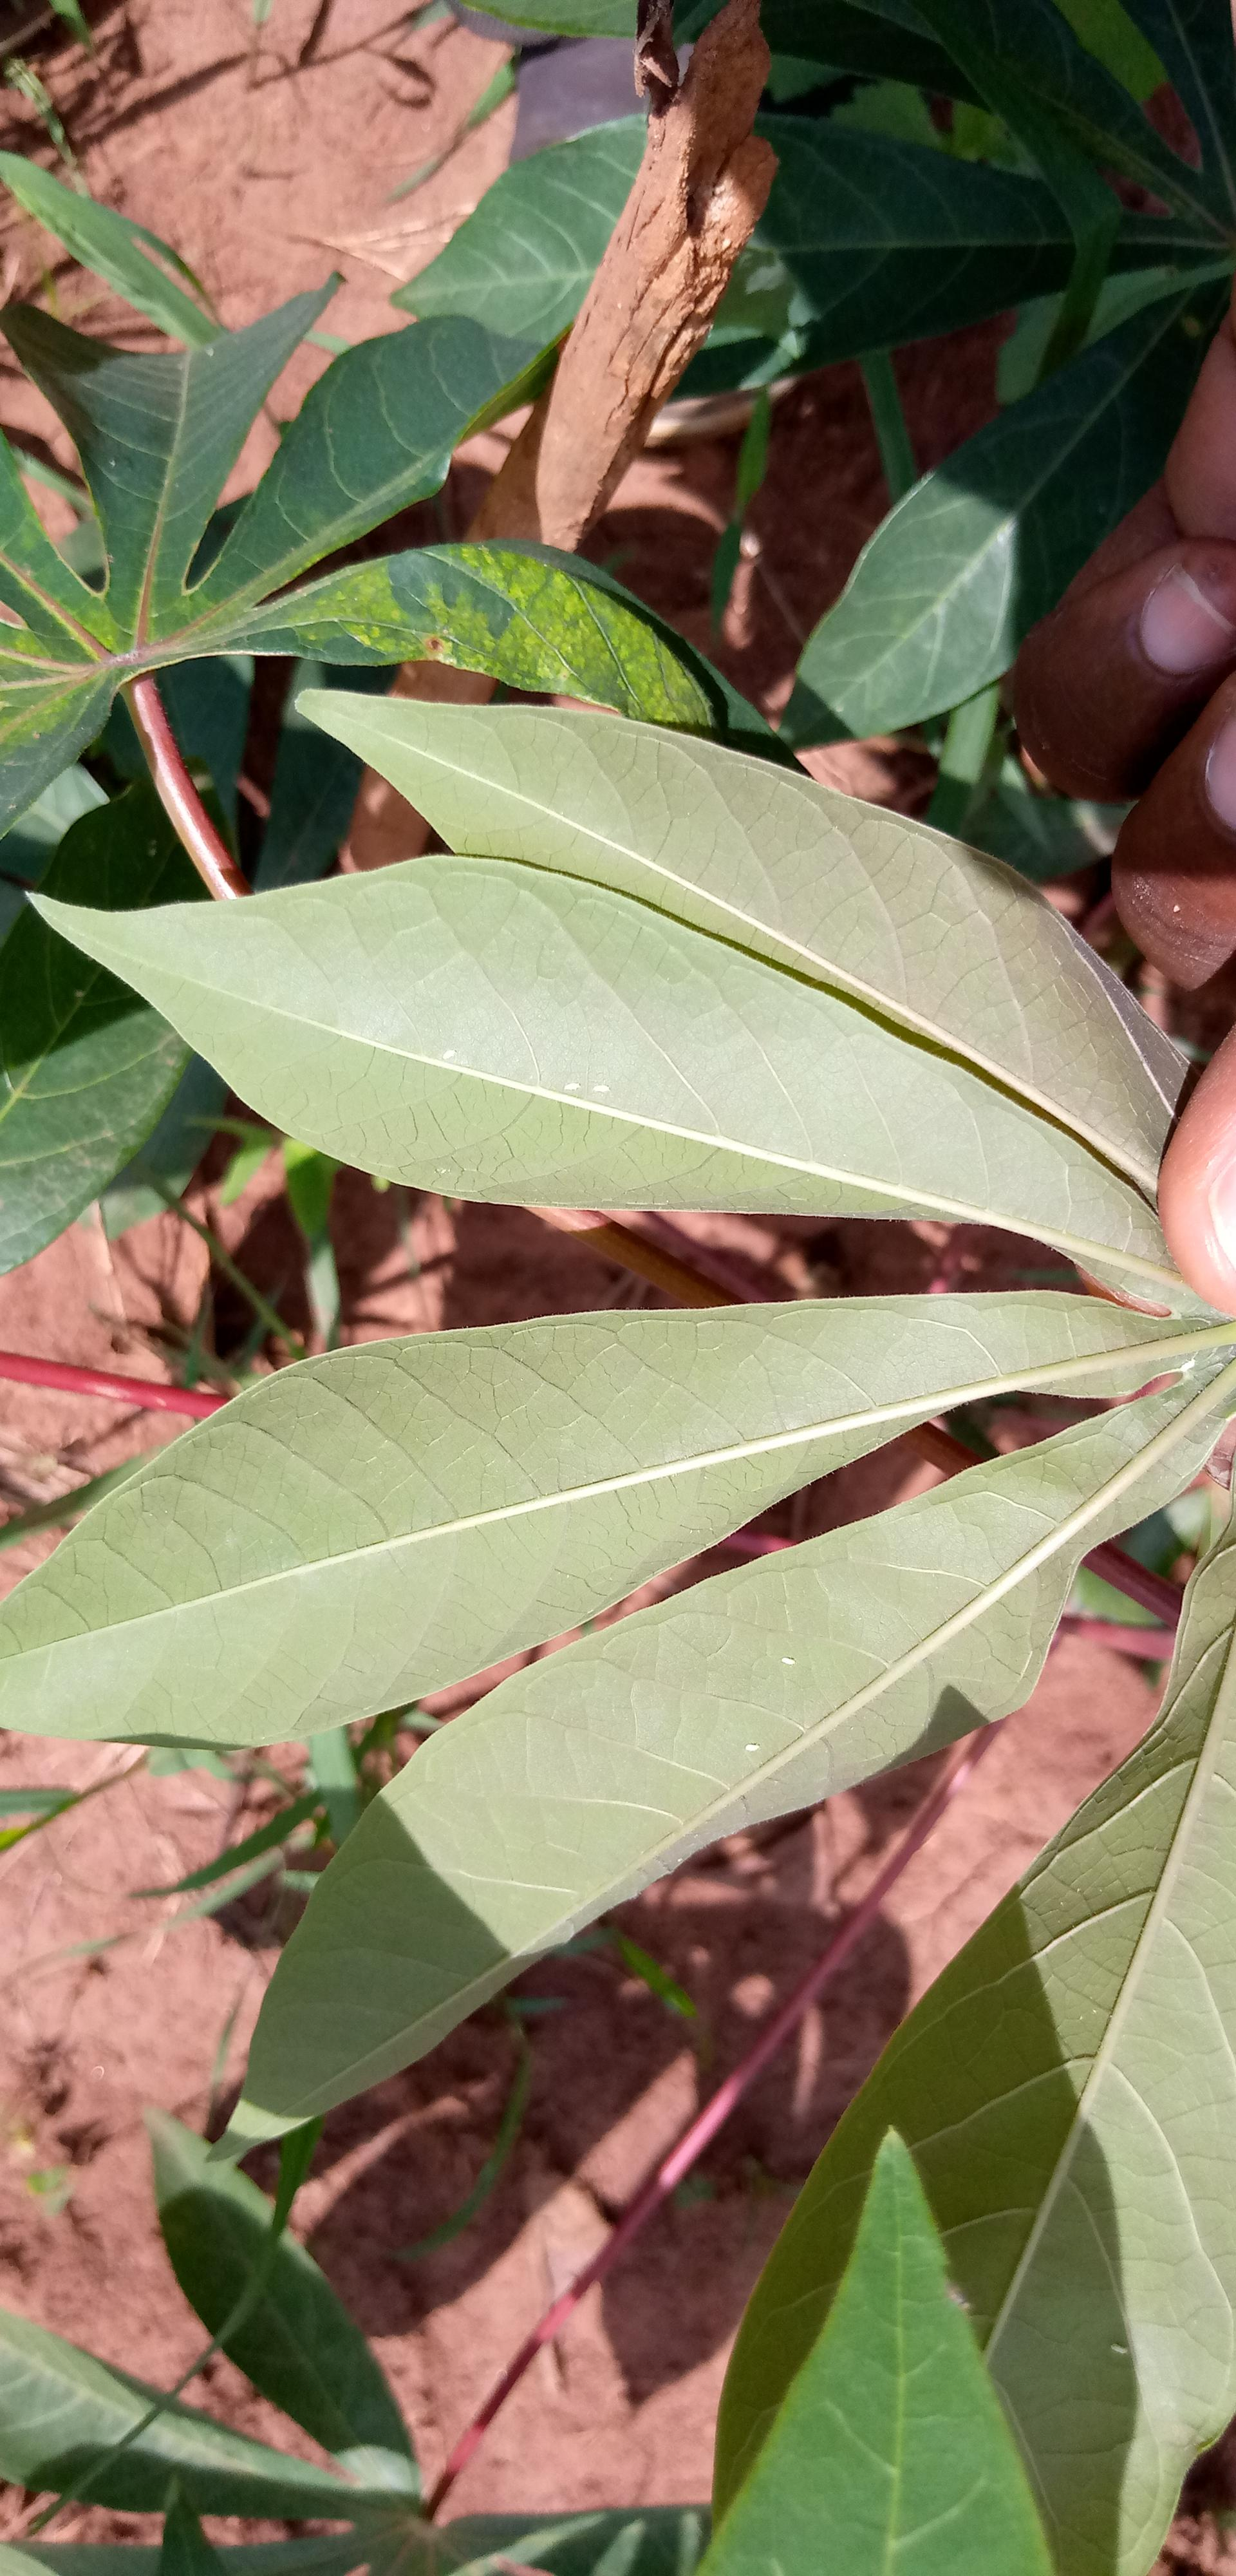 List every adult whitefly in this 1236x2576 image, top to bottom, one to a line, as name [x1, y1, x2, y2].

whitefly [434, 1034, 464, 1067]
whitefly [589, 1072, 615, 1102]
whitefly [552, 1077, 582, 1105]
whitefly [1174, 1356, 1208, 1384]
whitefly [775, 1643, 807, 1671]
whitefly [733, 1728, 768, 1759]
whitefly [1100, 2331, 1141, 2367]